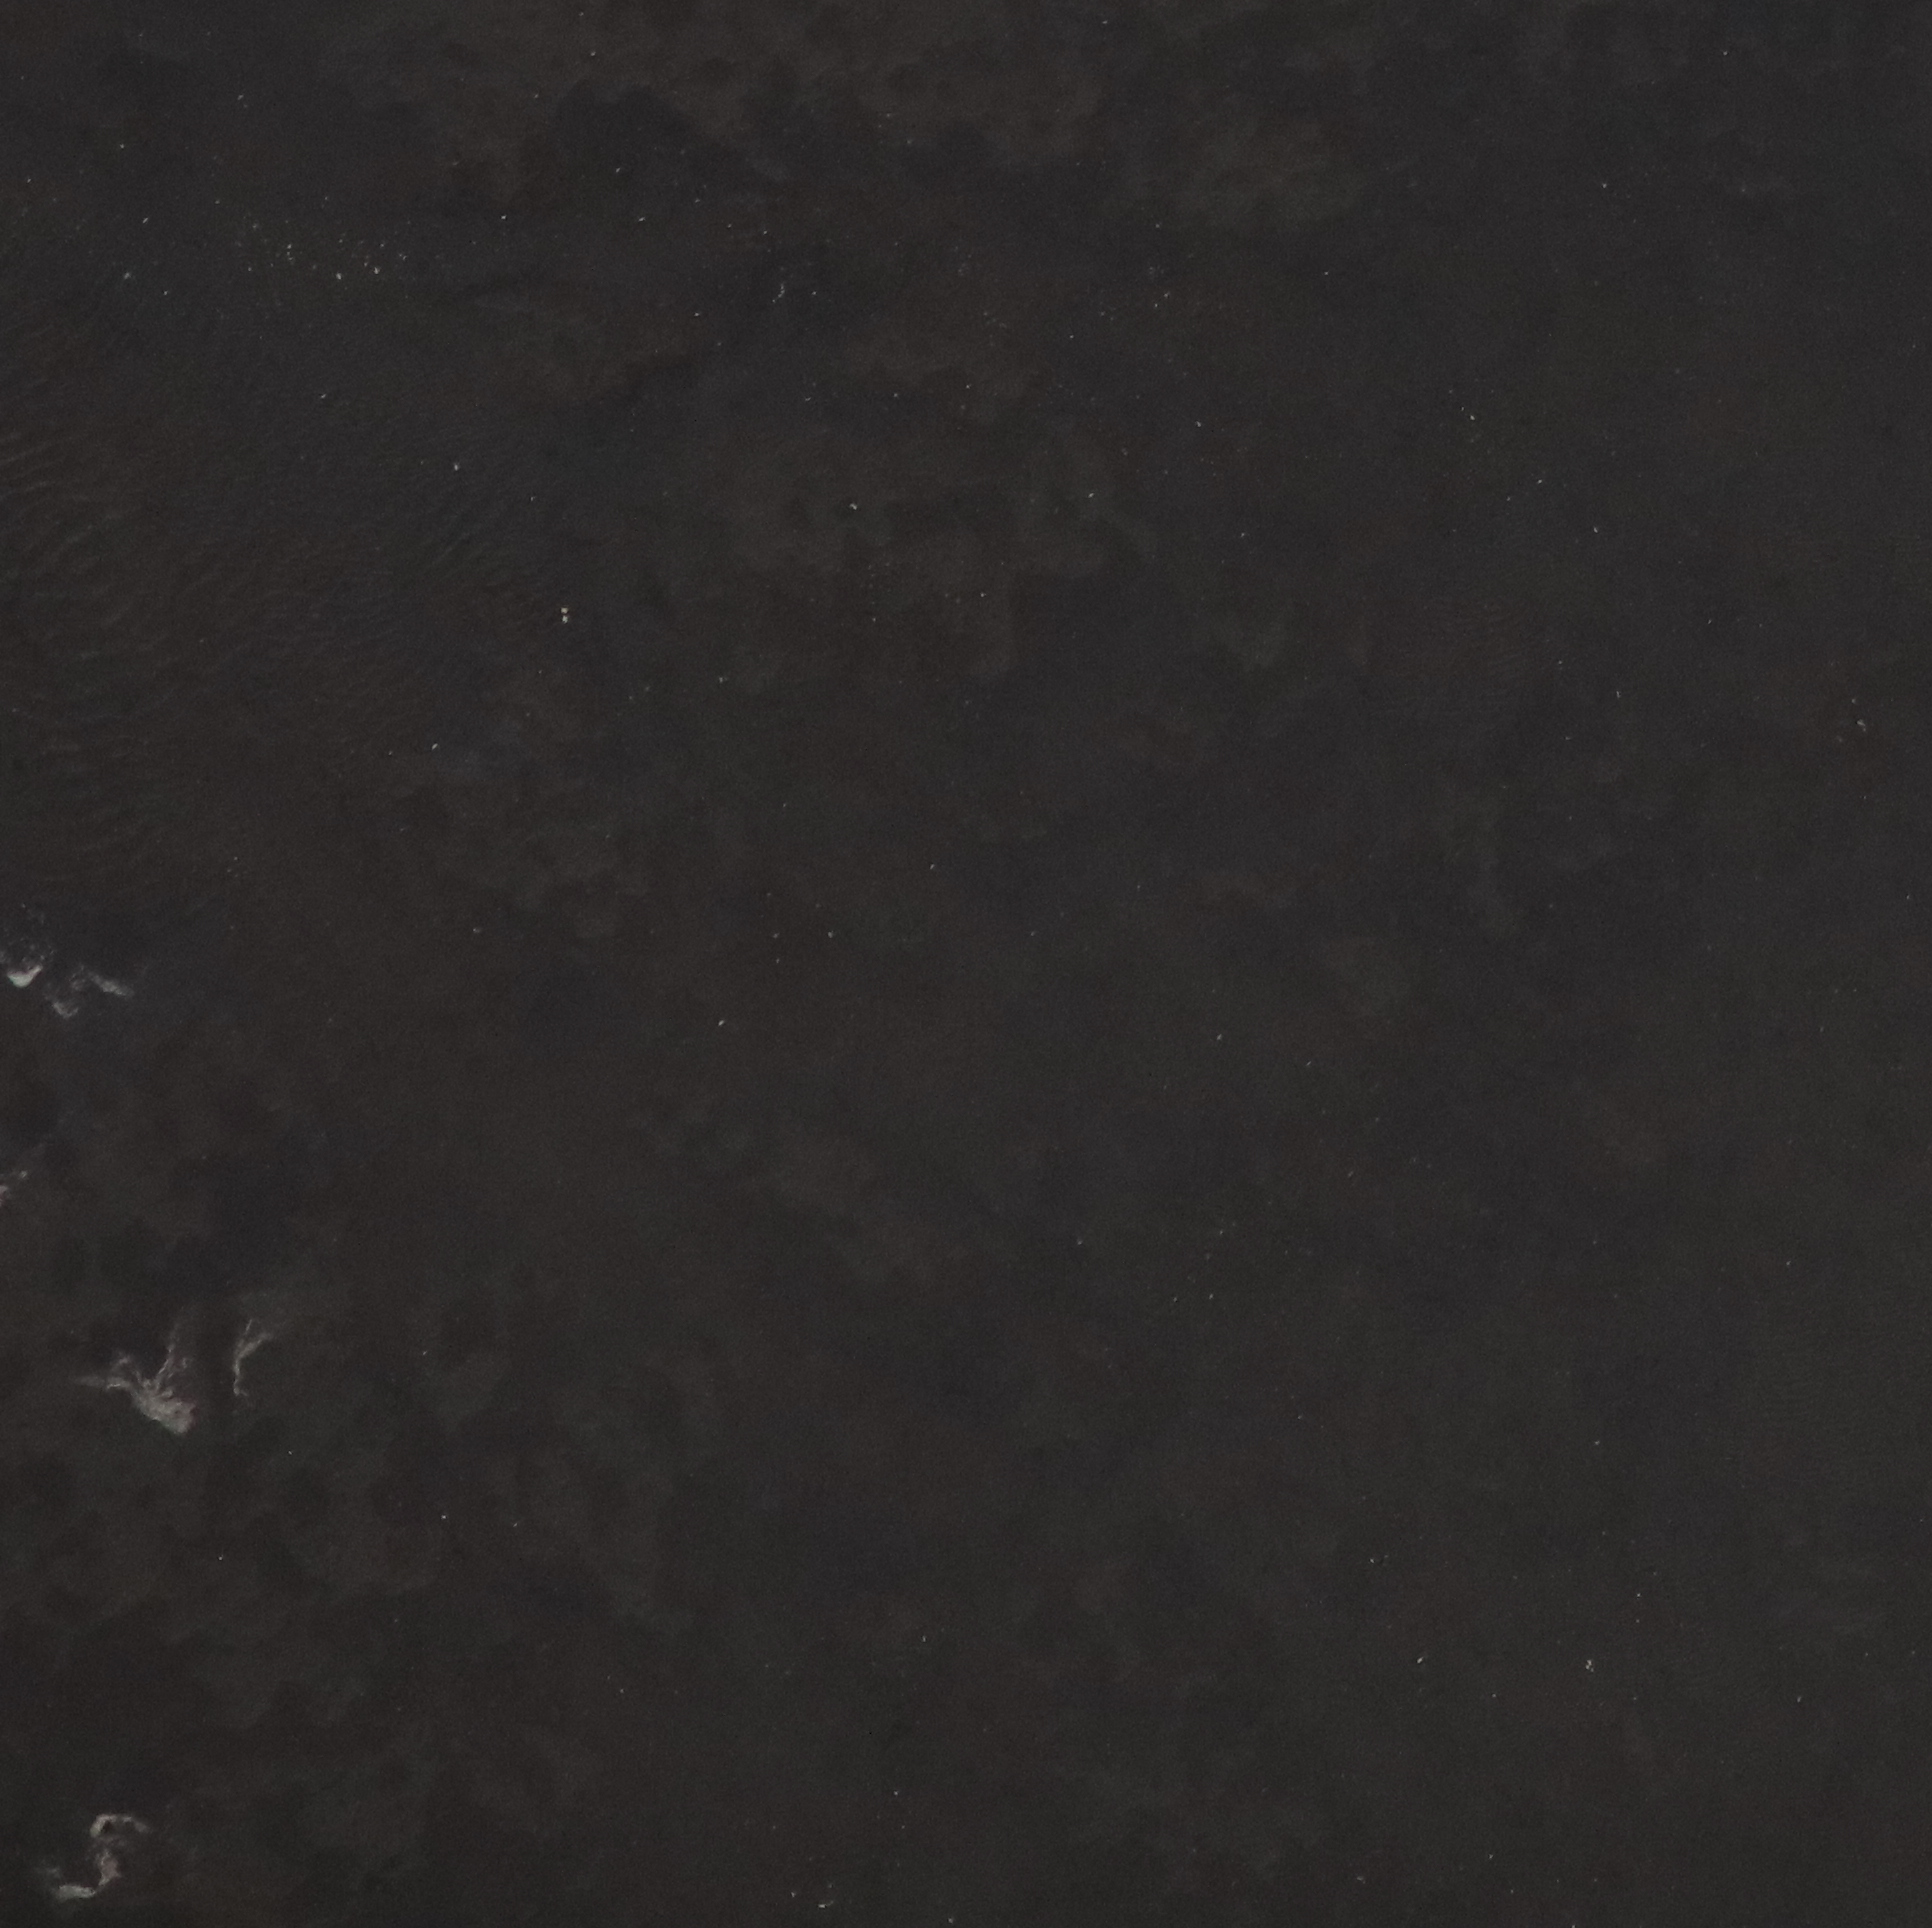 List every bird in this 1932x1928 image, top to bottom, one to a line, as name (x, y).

None